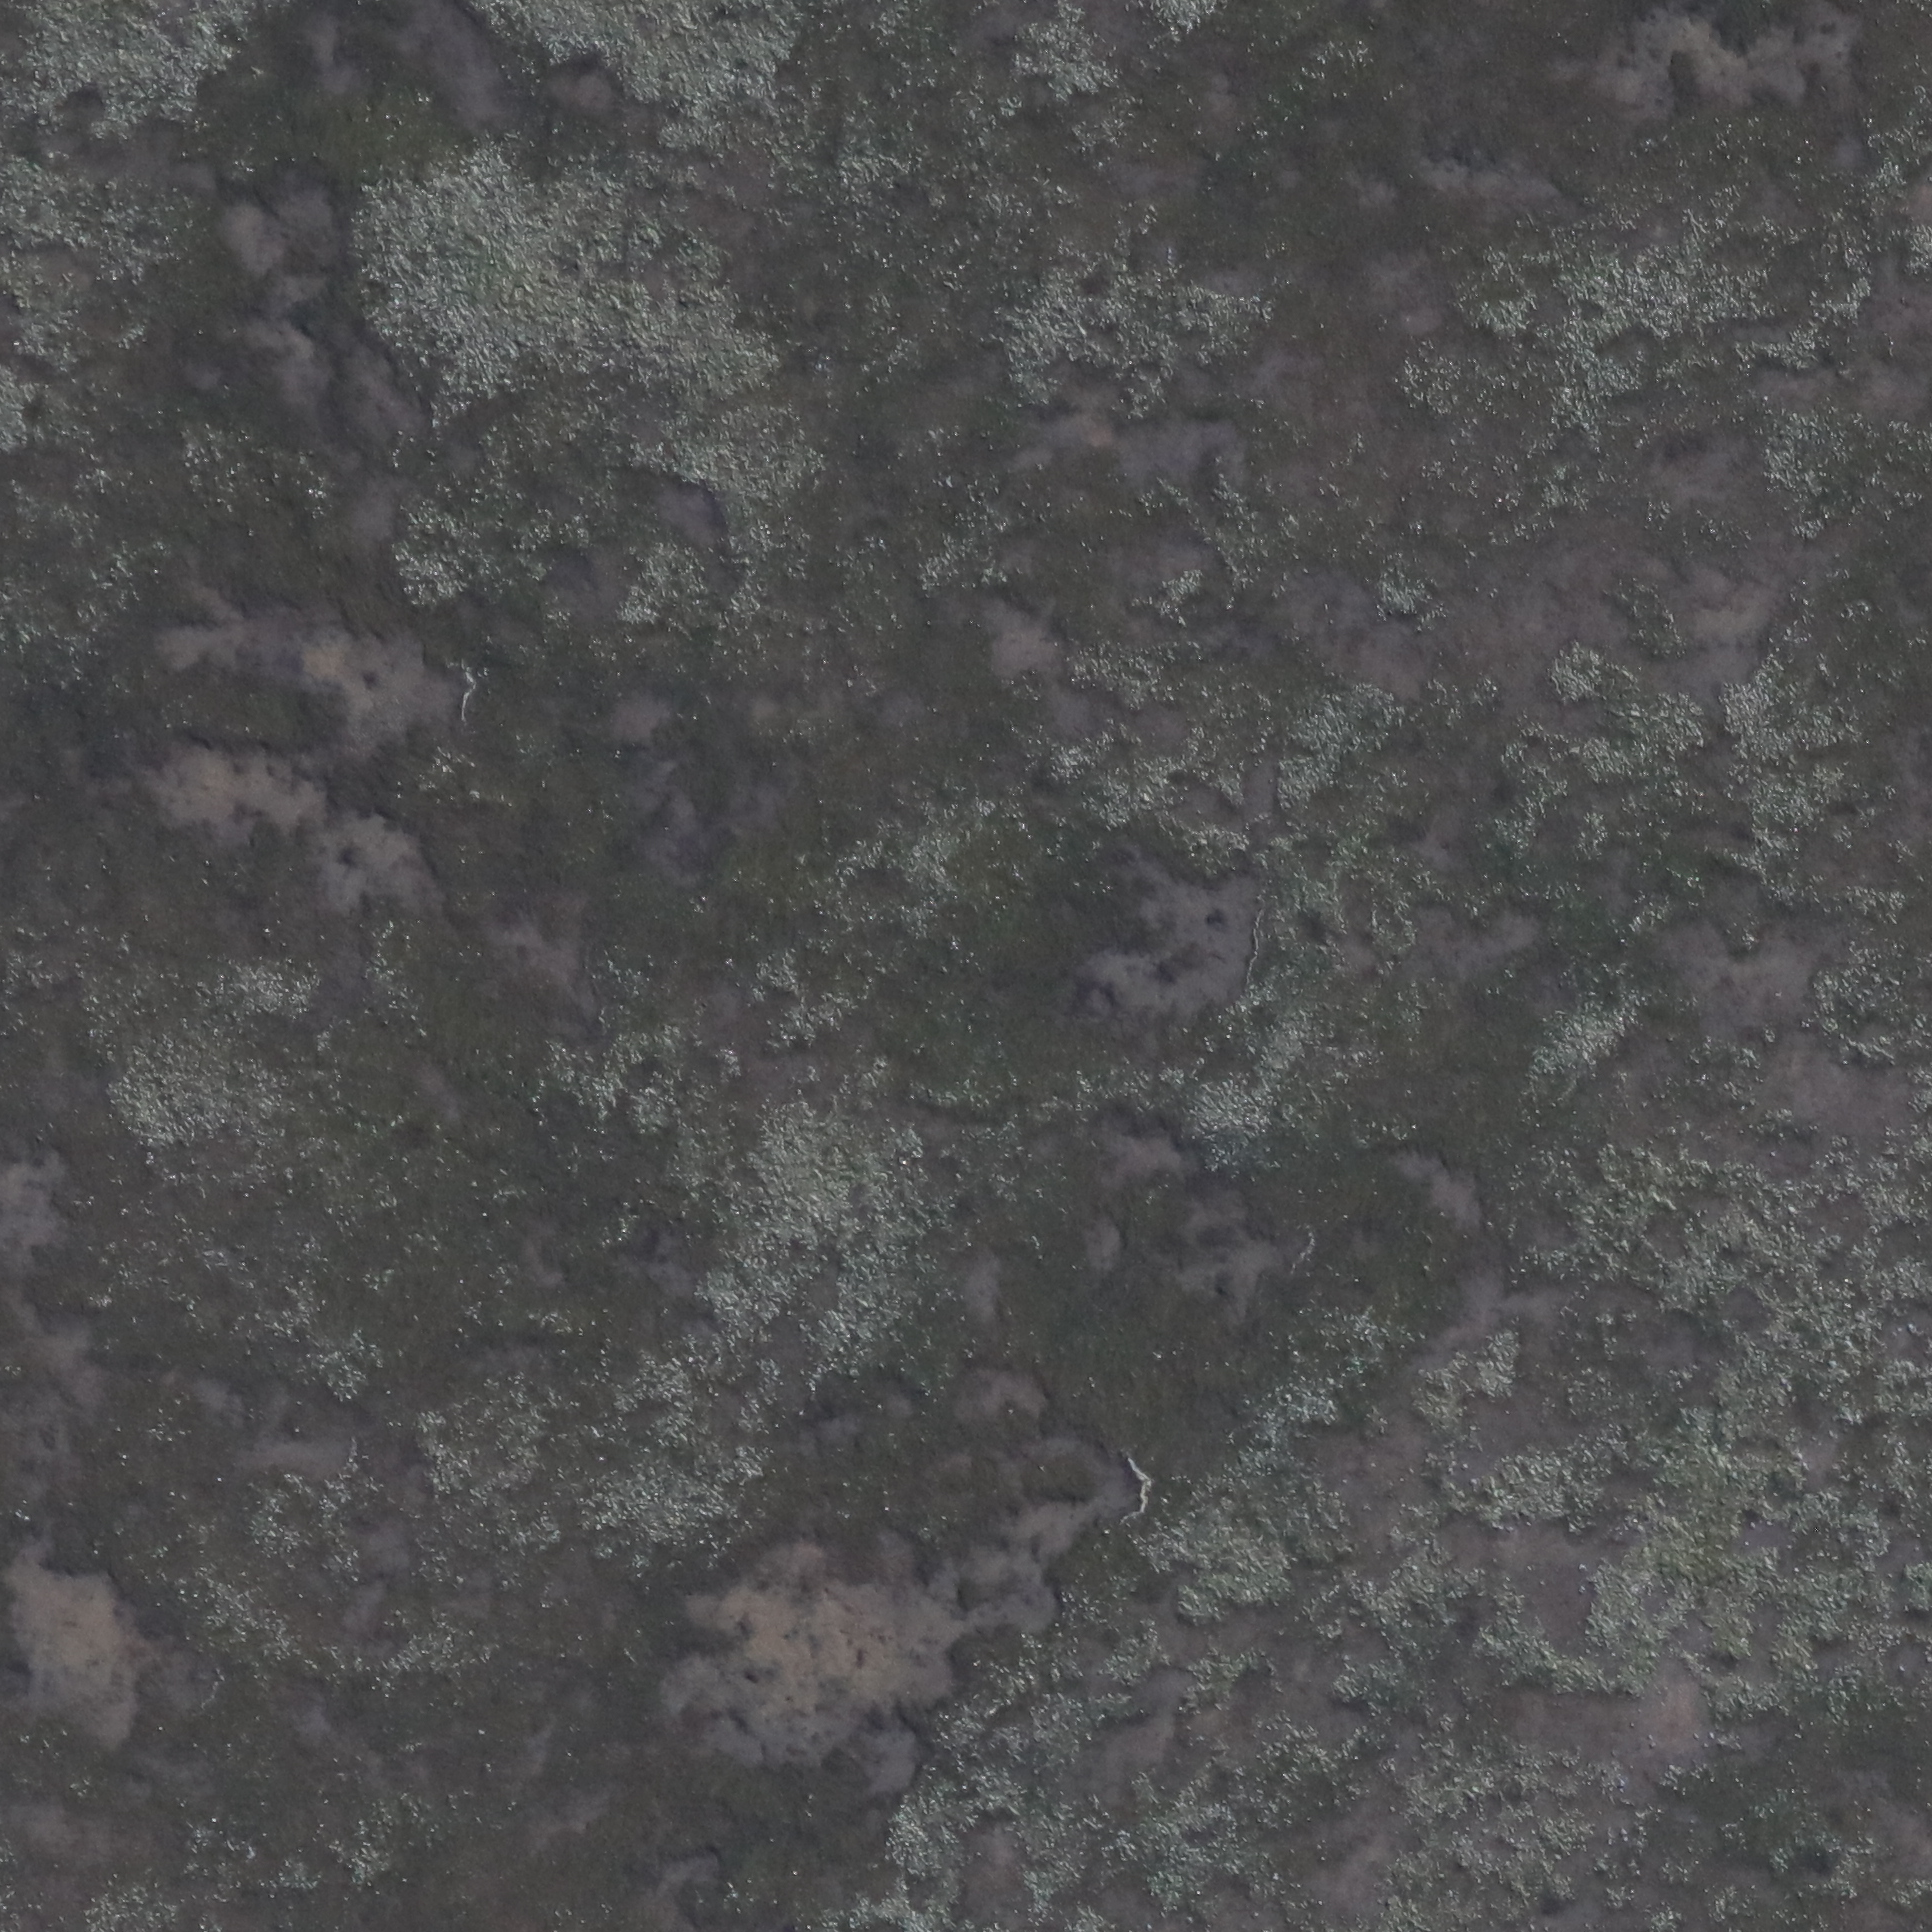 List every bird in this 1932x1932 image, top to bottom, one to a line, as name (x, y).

None